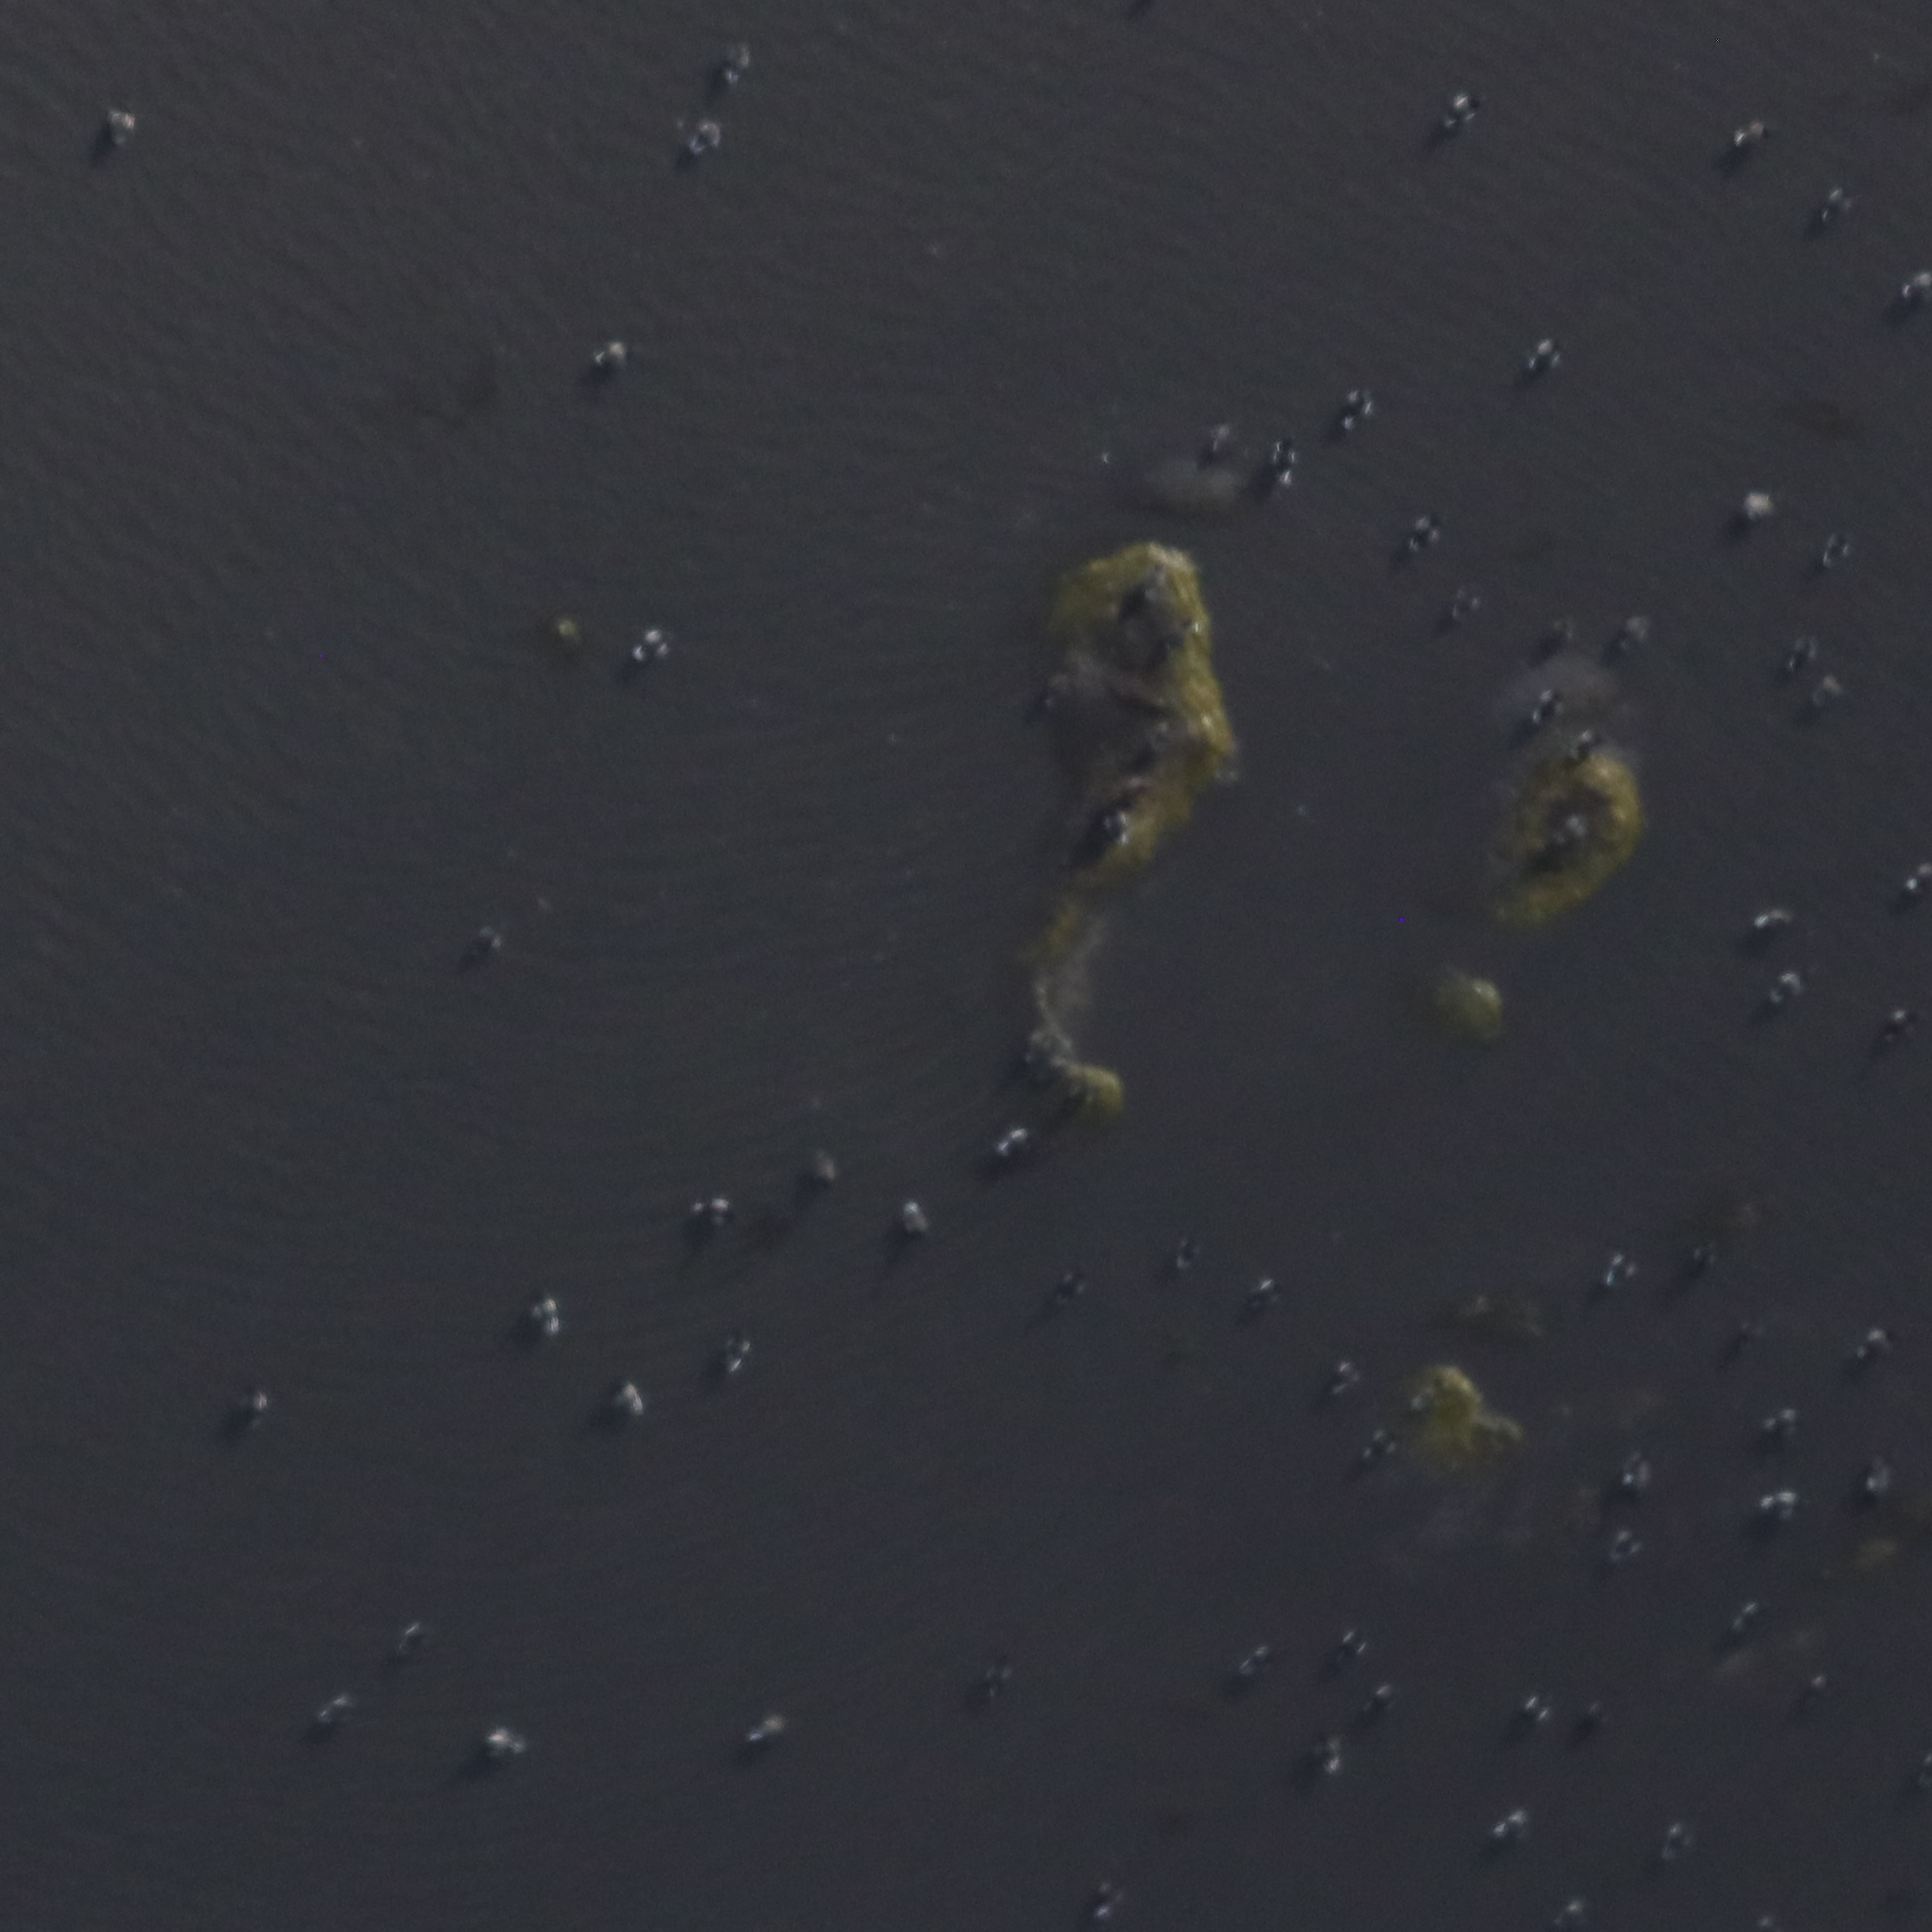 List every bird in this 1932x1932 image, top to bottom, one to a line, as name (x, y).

brant (739, 60)
brant (1464, 112)
brant (122, 125)
brant (705, 136)
brant (1752, 139)
brant (1840, 207)
brant (1923, 286)
brant (1542, 356)
brant (613, 358)
brant (1359, 408)
brant (1222, 438)
brant (1281, 461)
brant (1425, 533)
brant (1837, 550)
brant (1155, 582)
brant (1465, 606)
brant (1557, 633)
brant (1637, 635)
brant (1174, 643)
brant (653, 646)
brant (1805, 655)
brant (1831, 691)
brant (1055, 692)
brant (1549, 707)
brant (1152, 748)
brant (1583, 748)
brant (1117, 822)
brant (1571, 830)
brant (1921, 875)
brant (1775, 922)
brant (487, 943)
brant (1786, 989)
brant (1897, 1025)
brant (1037, 1048)
brant (1076, 1095)
brant (1019, 1142)
other bird (826, 1169)
brant (717, 1213)
other bird (919, 1221)
brant (1703, 1251)
brant (1189, 1252)
brant (1621, 1271)
brant (1070, 1288)
brant (1268, 1291)
brant (548, 1317)
brant (1746, 1334)
brant (1876, 1346)
brant (731, 1351)
brant (1344, 1377)
brant (1427, 1398)
brant (631, 1401)
brant (254, 1405)
brant (1781, 1420)
brant (1386, 1450)
brant (1637, 1472)
brant (1877, 1481)
brant (1781, 1500)
brant (1625, 1544)
brant (1755, 1612)
brant (415, 1641)
brant (1347, 1653)
brant (1256, 1666)
brant (996, 1676)
brant (1816, 1693)
brant (1374, 1704)
brant (335, 1711)
brant (1598, 1712)
brant (1528, 1713)
brant (764, 1733)
brant (499, 1742)
brant (1327, 1757)
brant (1513, 1825)
brant (1678, 1838)
brant (1104, 1893)
brant (1575, 1915)
brant (1763, 1931)